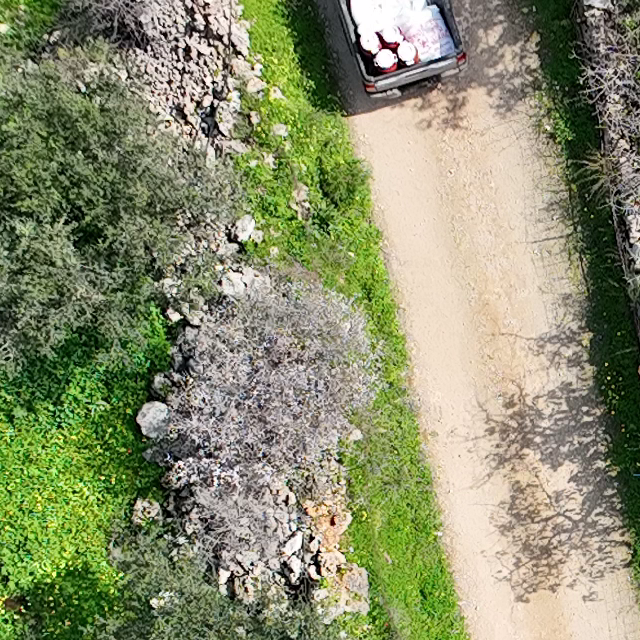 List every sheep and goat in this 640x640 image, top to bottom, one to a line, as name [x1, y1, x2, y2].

None